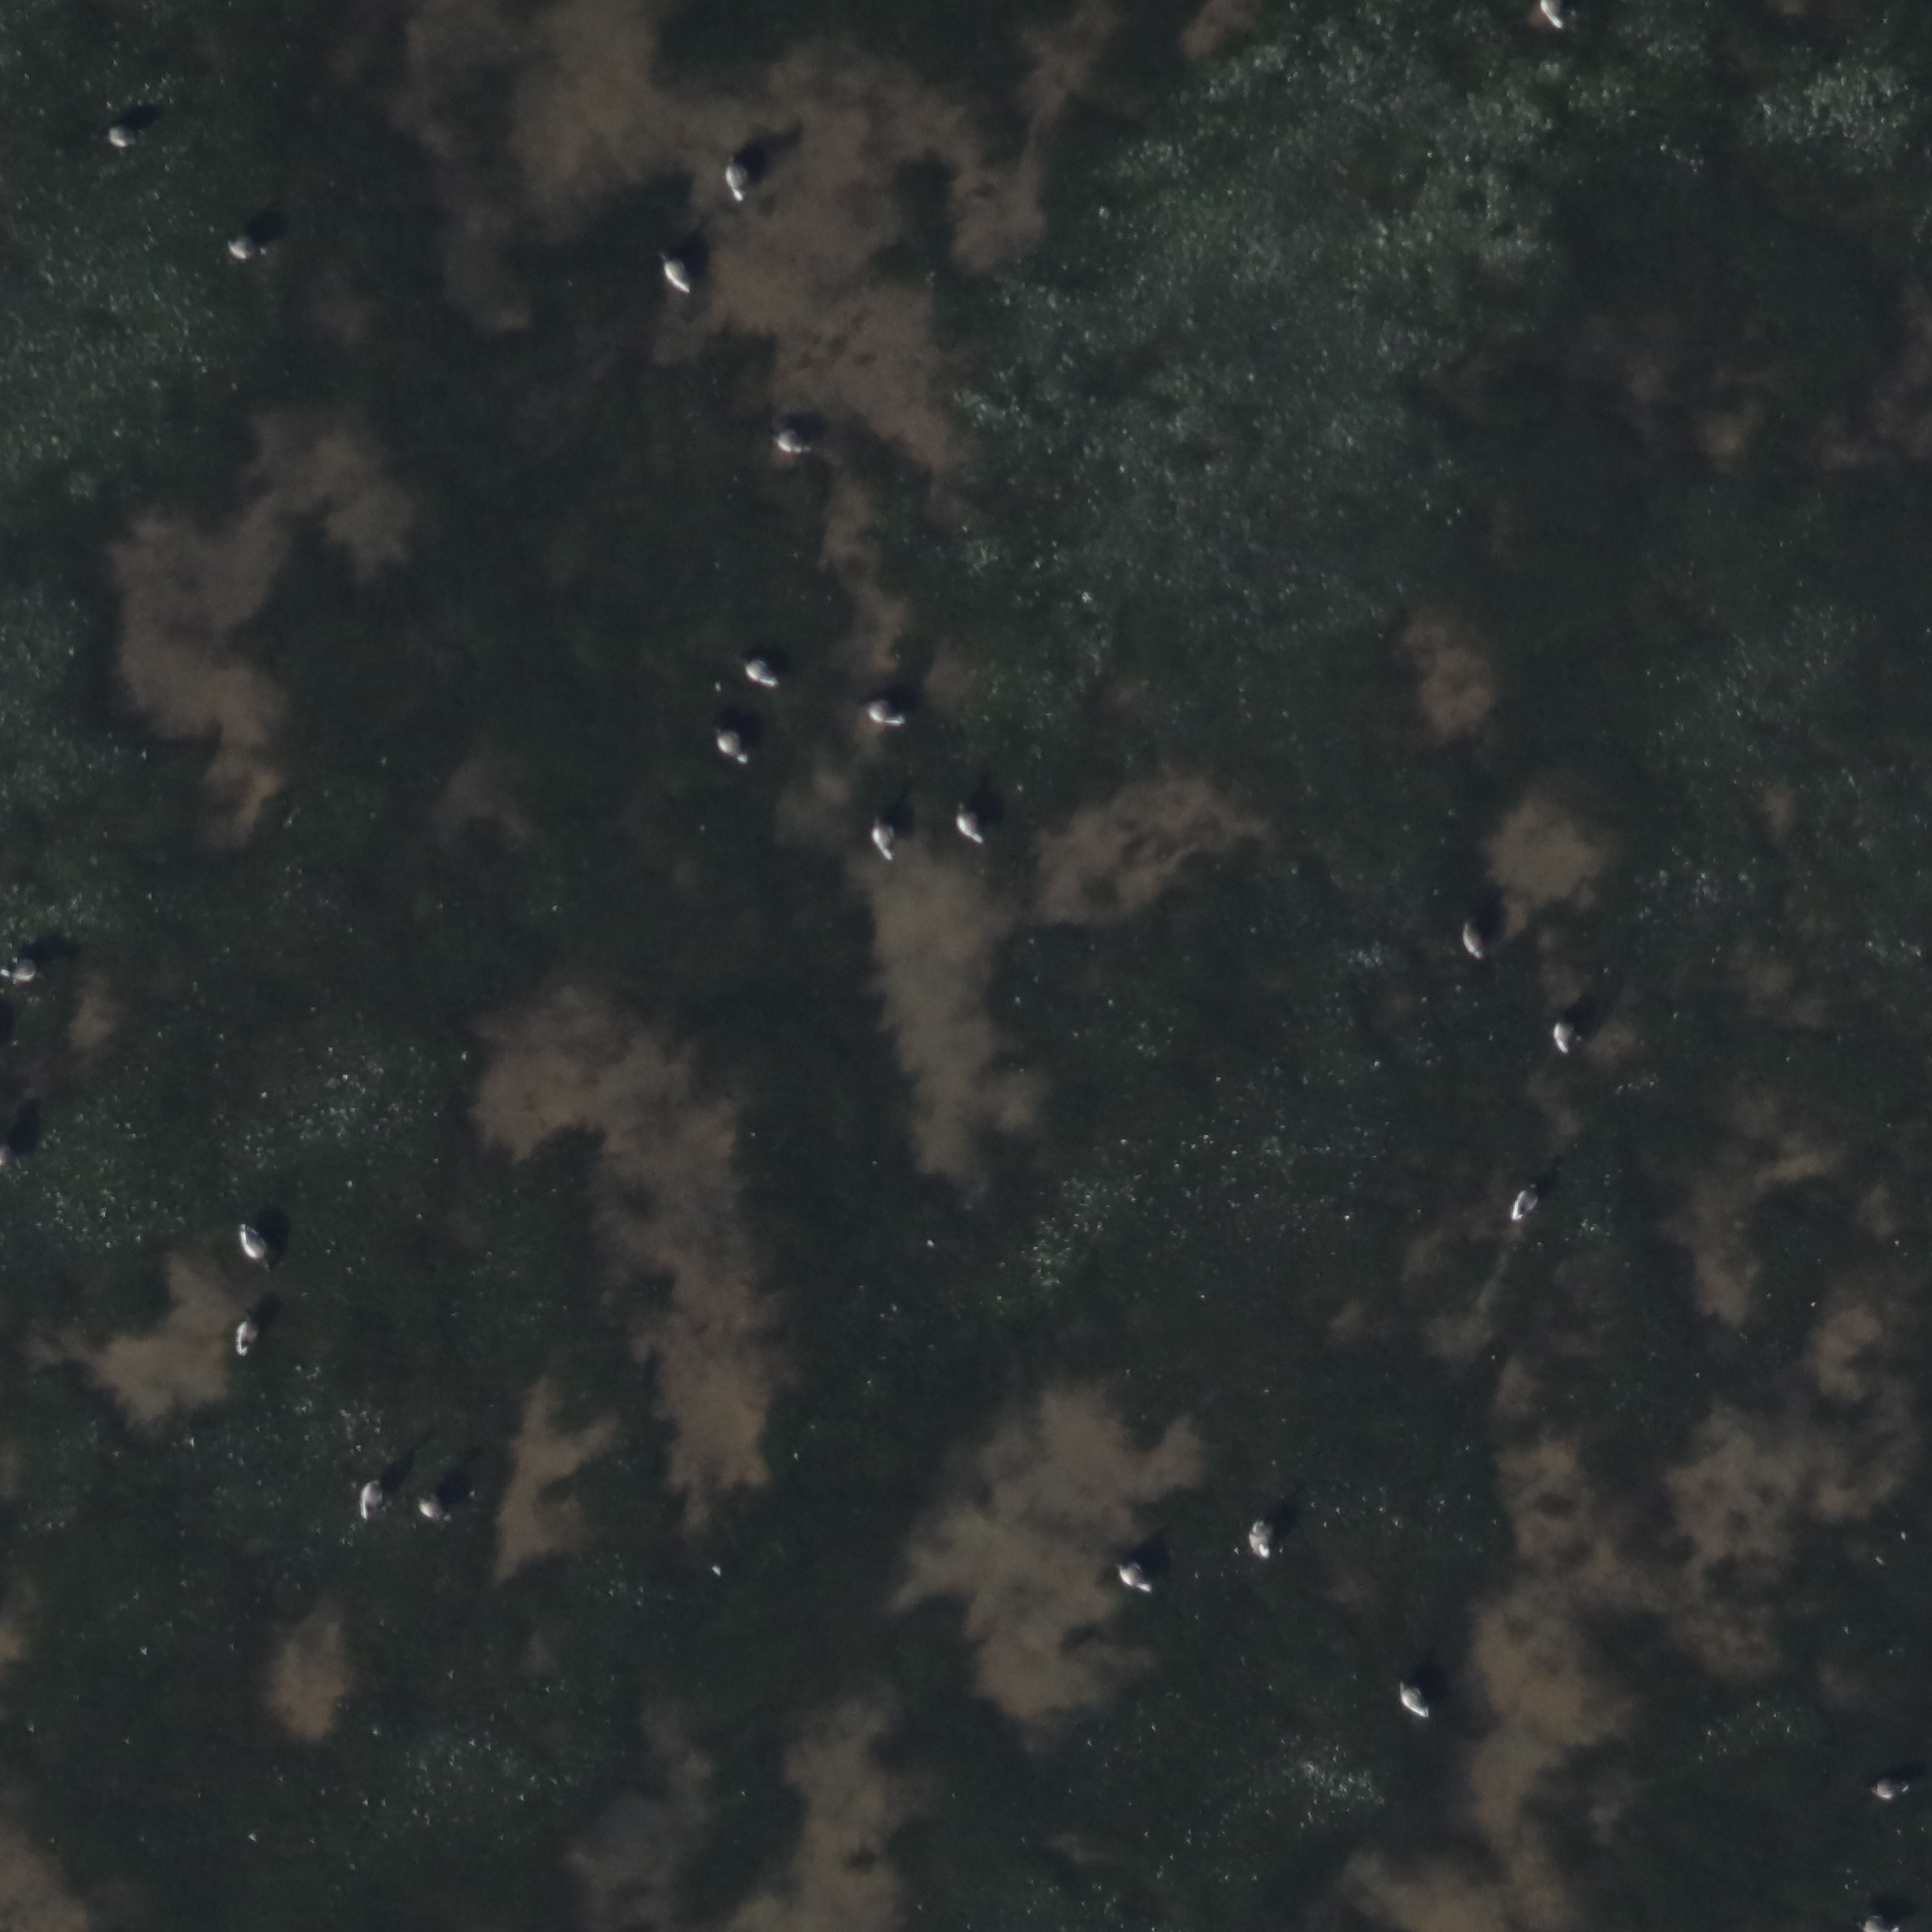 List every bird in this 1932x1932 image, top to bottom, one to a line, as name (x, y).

brant (1555, 6)
brant (120, 131)
brant (736, 175)
brant (242, 246)
brant (677, 272)
brant (789, 439)
brant (759, 669)
brant (884, 713)
brant (732, 743)
brant (969, 822)
brant (885, 837)
brant (1474, 936)
brant (23, 967)
brant (1565, 1036)
brant (0, 1150)
brant (1527, 1202)
brant (256, 1245)
brant (247, 1335)
brant (372, 1497)
brant (433, 1509)
brant (1262, 1540)
brant (1134, 1574)
brant (1414, 1698)
brant (1890, 1788)
brant (1878, 1926)